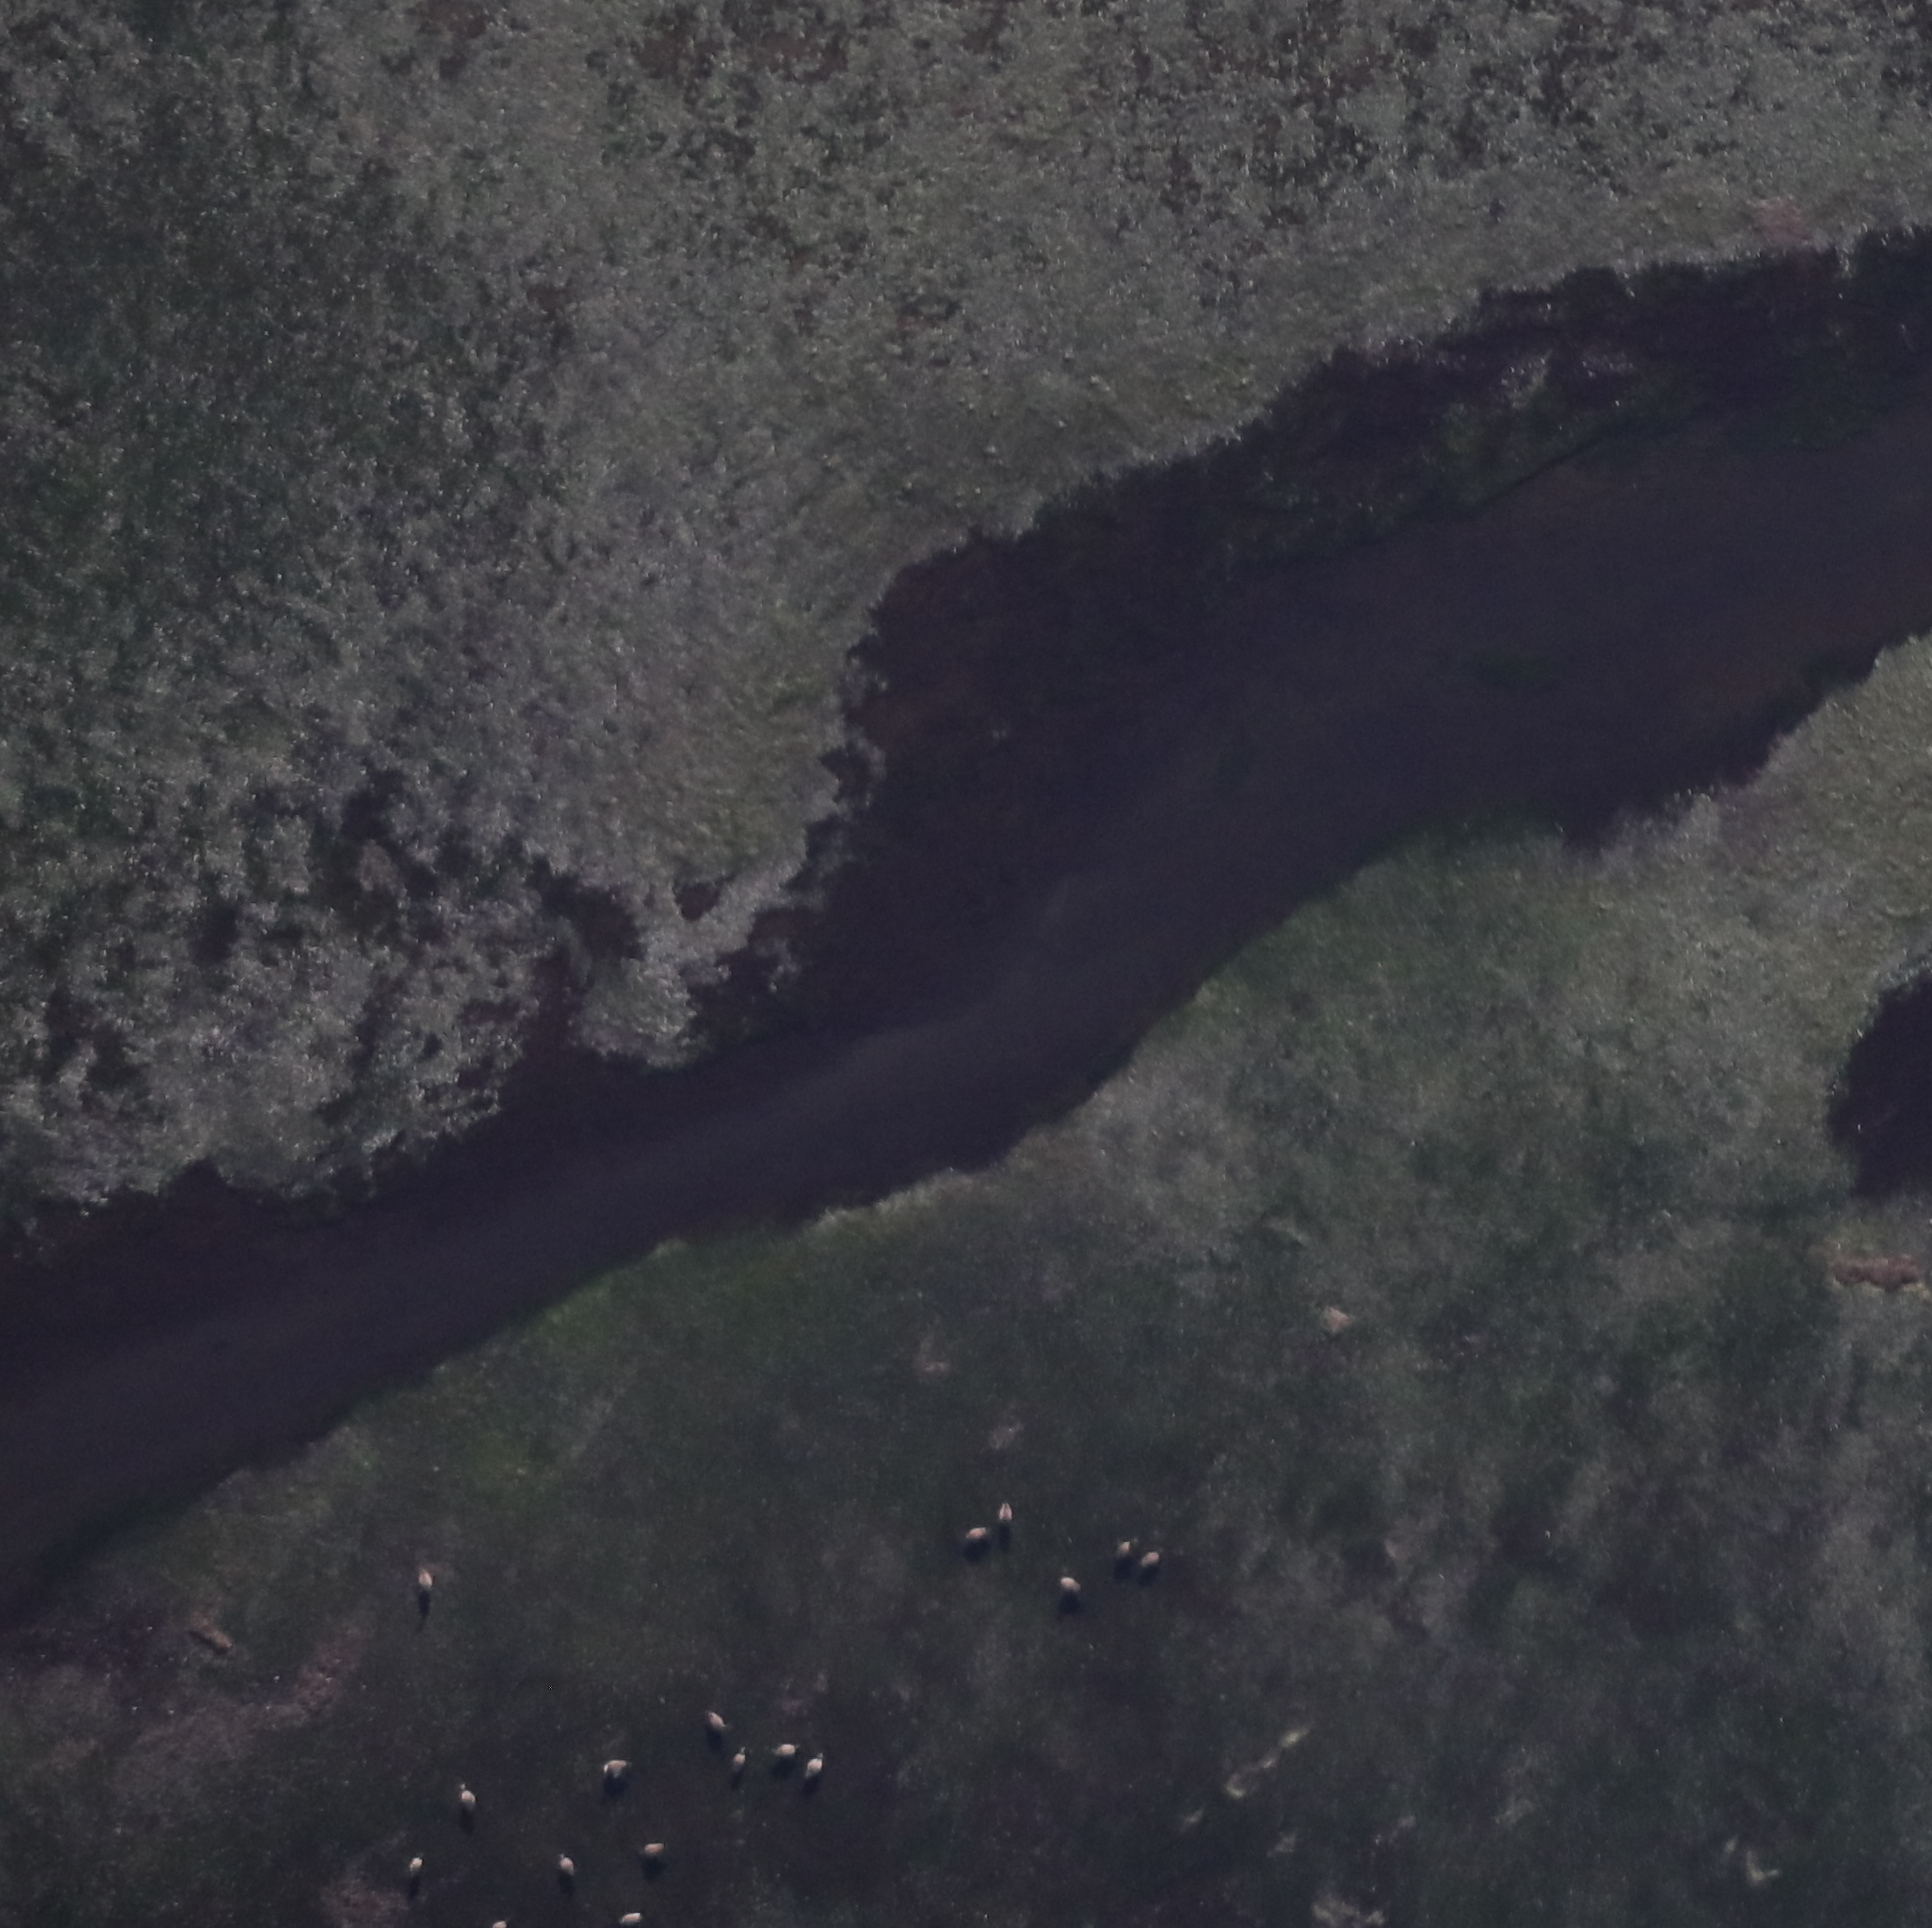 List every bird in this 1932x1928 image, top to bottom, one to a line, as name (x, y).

Canada goose (1005, 1511)
Canada goose (974, 1533)
Canada goose (1125, 1549)
Canada goose (1150, 1559)
Canada goose (427, 1582)
Canada goose (1072, 1585)
Canada goose (716, 1718)
Canada goose (787, 1751)
Canada goose (738, 1757)
Canada goose (616, 1768)
Canada goose (813, 1768)
Canada goose (467, 1798)
Canada goose (653, 1850)
Canada goose (567, 1867)
Canada goose (414, 1868)
Canada goose (632, 1922)